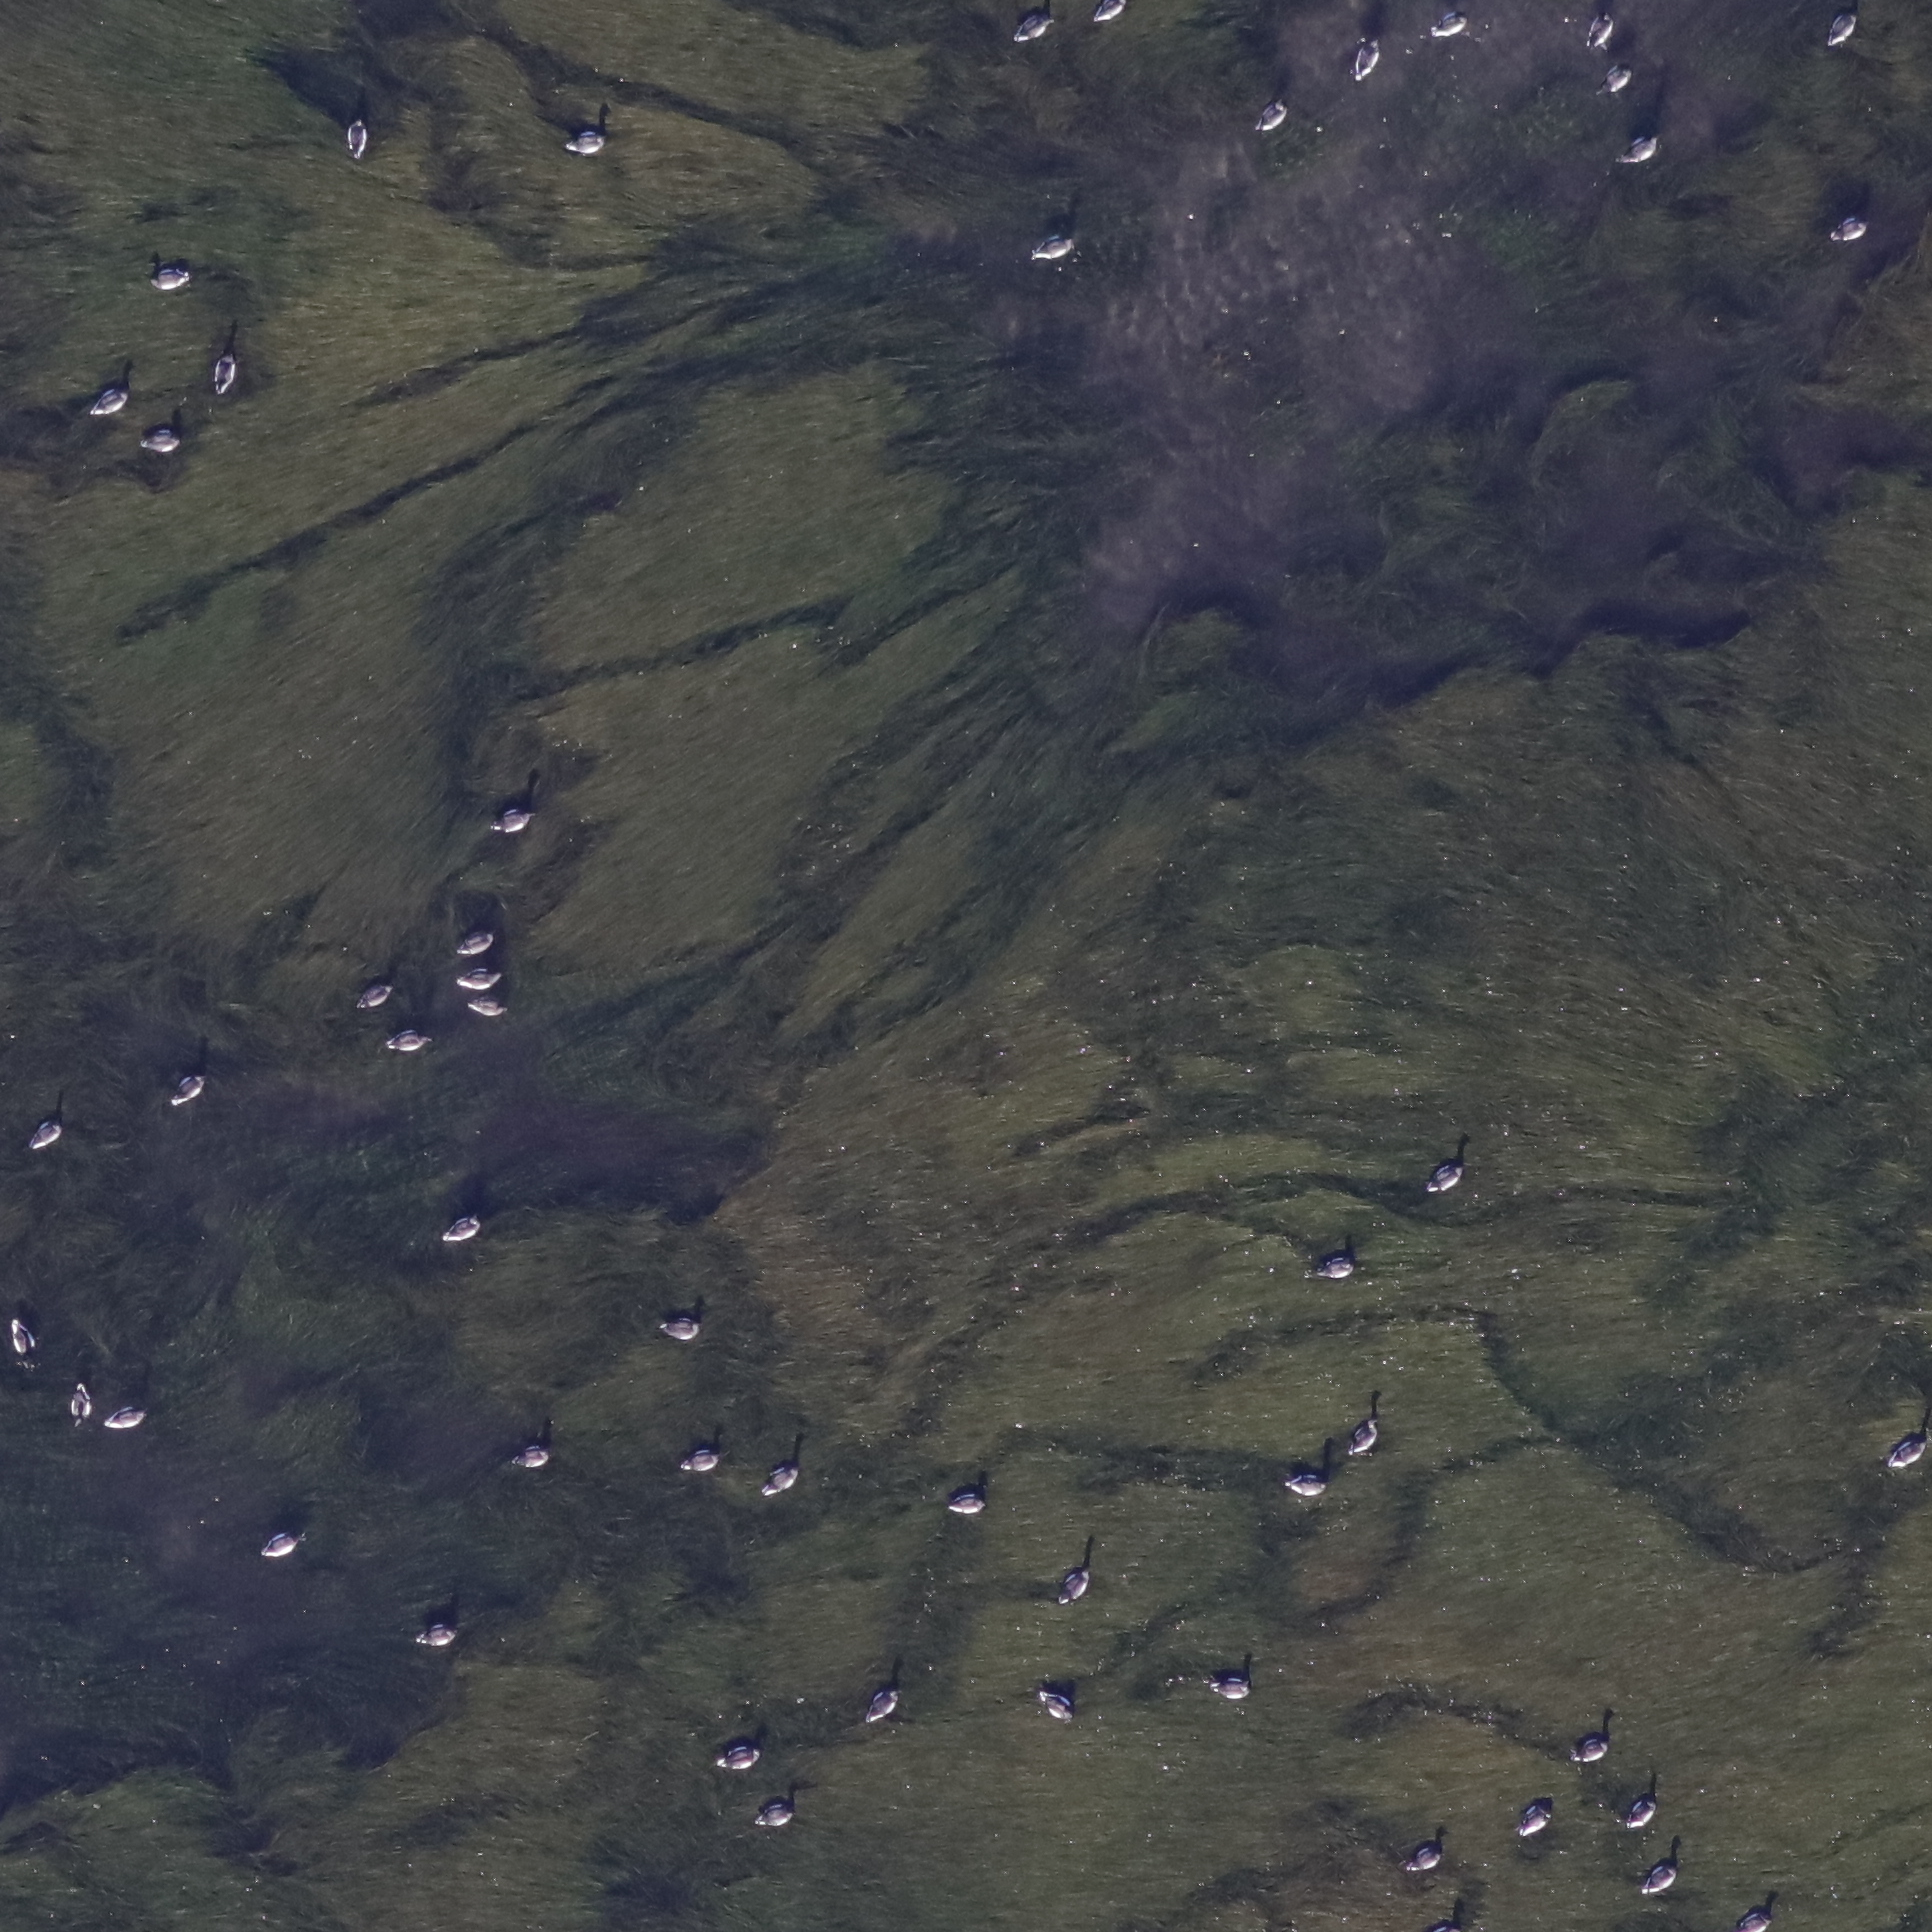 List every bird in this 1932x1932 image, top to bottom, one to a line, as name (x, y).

brant (1114, 8)
brant (1035, 26)
brant (1449, 26)
brant (1842, 27)
brant (1600, 30)
brant (1365, 59)
brant (1616, 79)
brant (1271, 117)
brant (358, 136)
brant (585, 144)
brant (1639, 151)
brant (1848, 228)
brant (1056, 247)
brant (170, 277)
brant (225, 371)
brant (110, 400)
brant (160, 441)
brant (513, 819)
brant (477, 948)
brant (478, 976)
brant (375, 997)
brant (485, 1006)
brant (409, 1040)
brant (187, 1087)
brant (47, 1134)
brant (1444, 1176)
brant (463, 1228)
brant (1336, 1270)
brant (682, 1329)
brant (23, 1341)
brant (81, 1400)
brant (128, 1417)
brant (1362, 1435)
brant (1906, 1452)
brant (532, 1457)
brant (703, 1460)
brant (781, 1479)
brant (1308, 1486)
brant (967, 1501)
brant (280, 1543)
brant (1073, 1585)
brant (439, 1634)
brant (1233, 1688)
brant (884, 1704)
brant (1059, 1706)
brant (1591, 1750)
brant (739, 1759)
brant (1637, 1813)
brant (776, 1814)
brant (1533, 1820)
brant (1430, 1857)
brant (1658, 1877)
brant (1752, 1925)